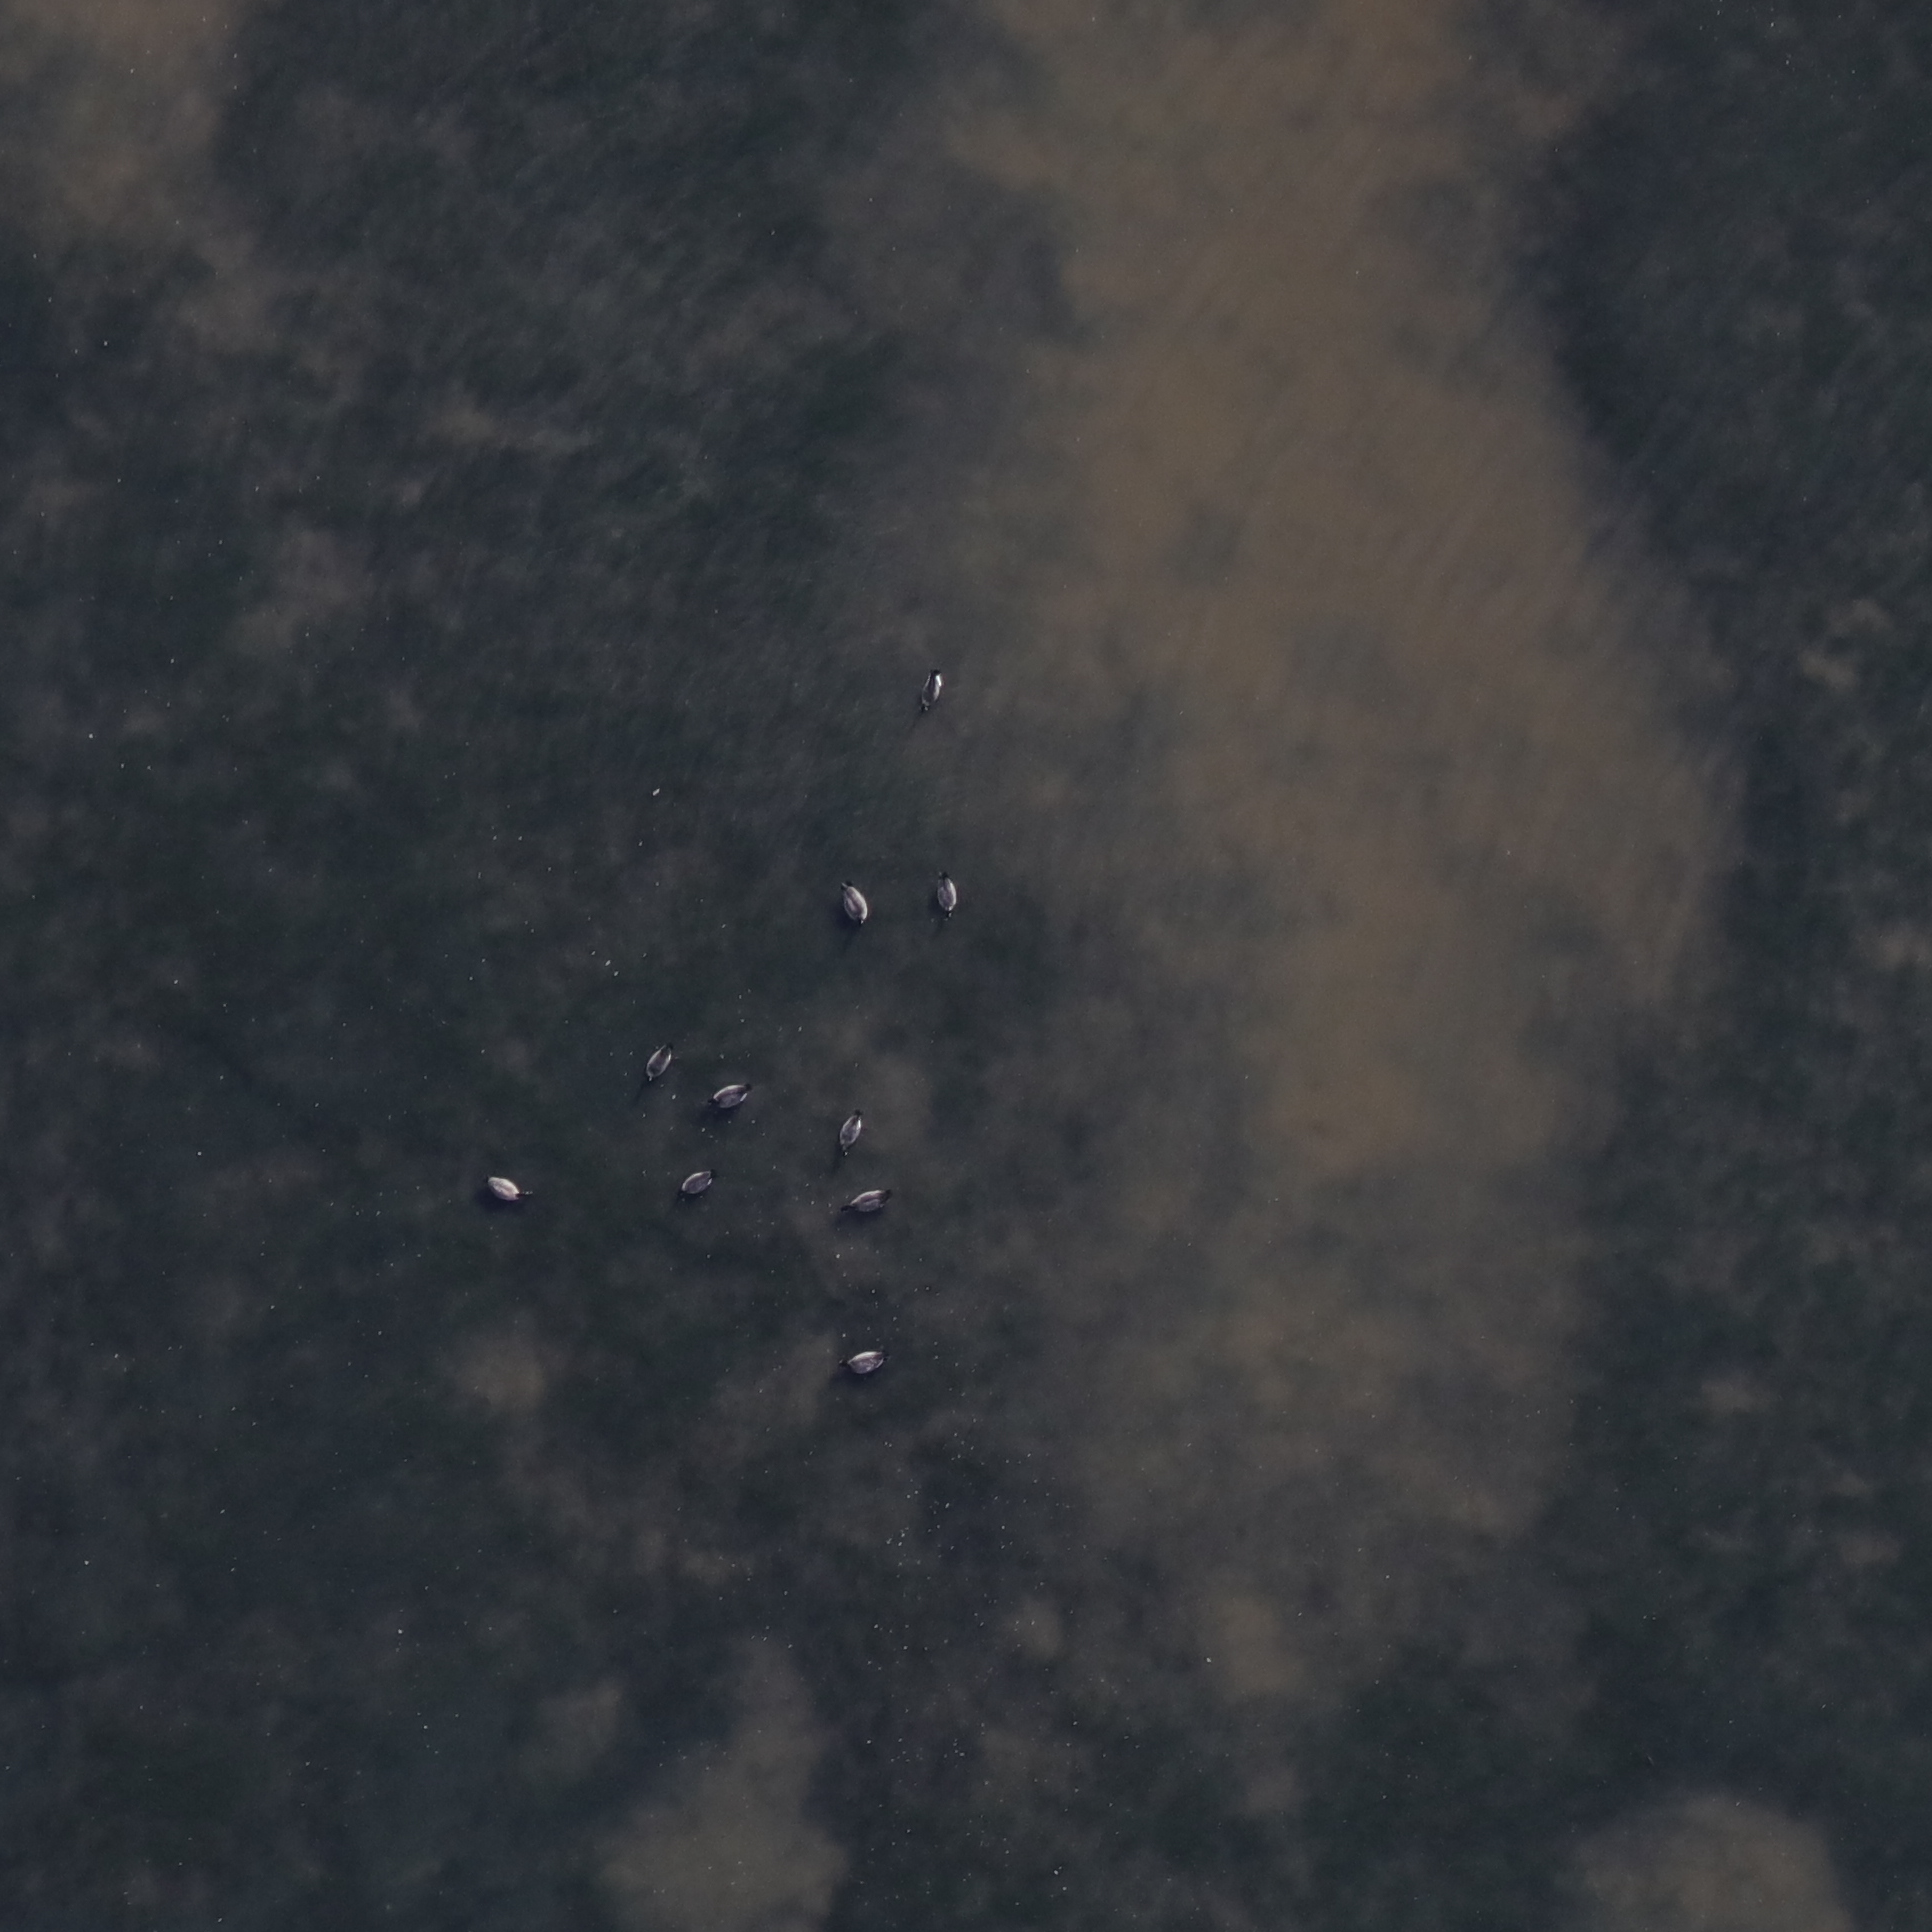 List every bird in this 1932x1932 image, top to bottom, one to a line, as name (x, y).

Canada goose (932, 688)
Canada goose (946, 896)
Canada goose (854, 905)
Canada goose (658, 1064)
Canada goose (733, 1096)
Canada goose (850, 1132)
Canada goose (699, 1184)
Canada goose (506, 1189)
Canada goose (866, 1200)
Canada goose (866, 1362)